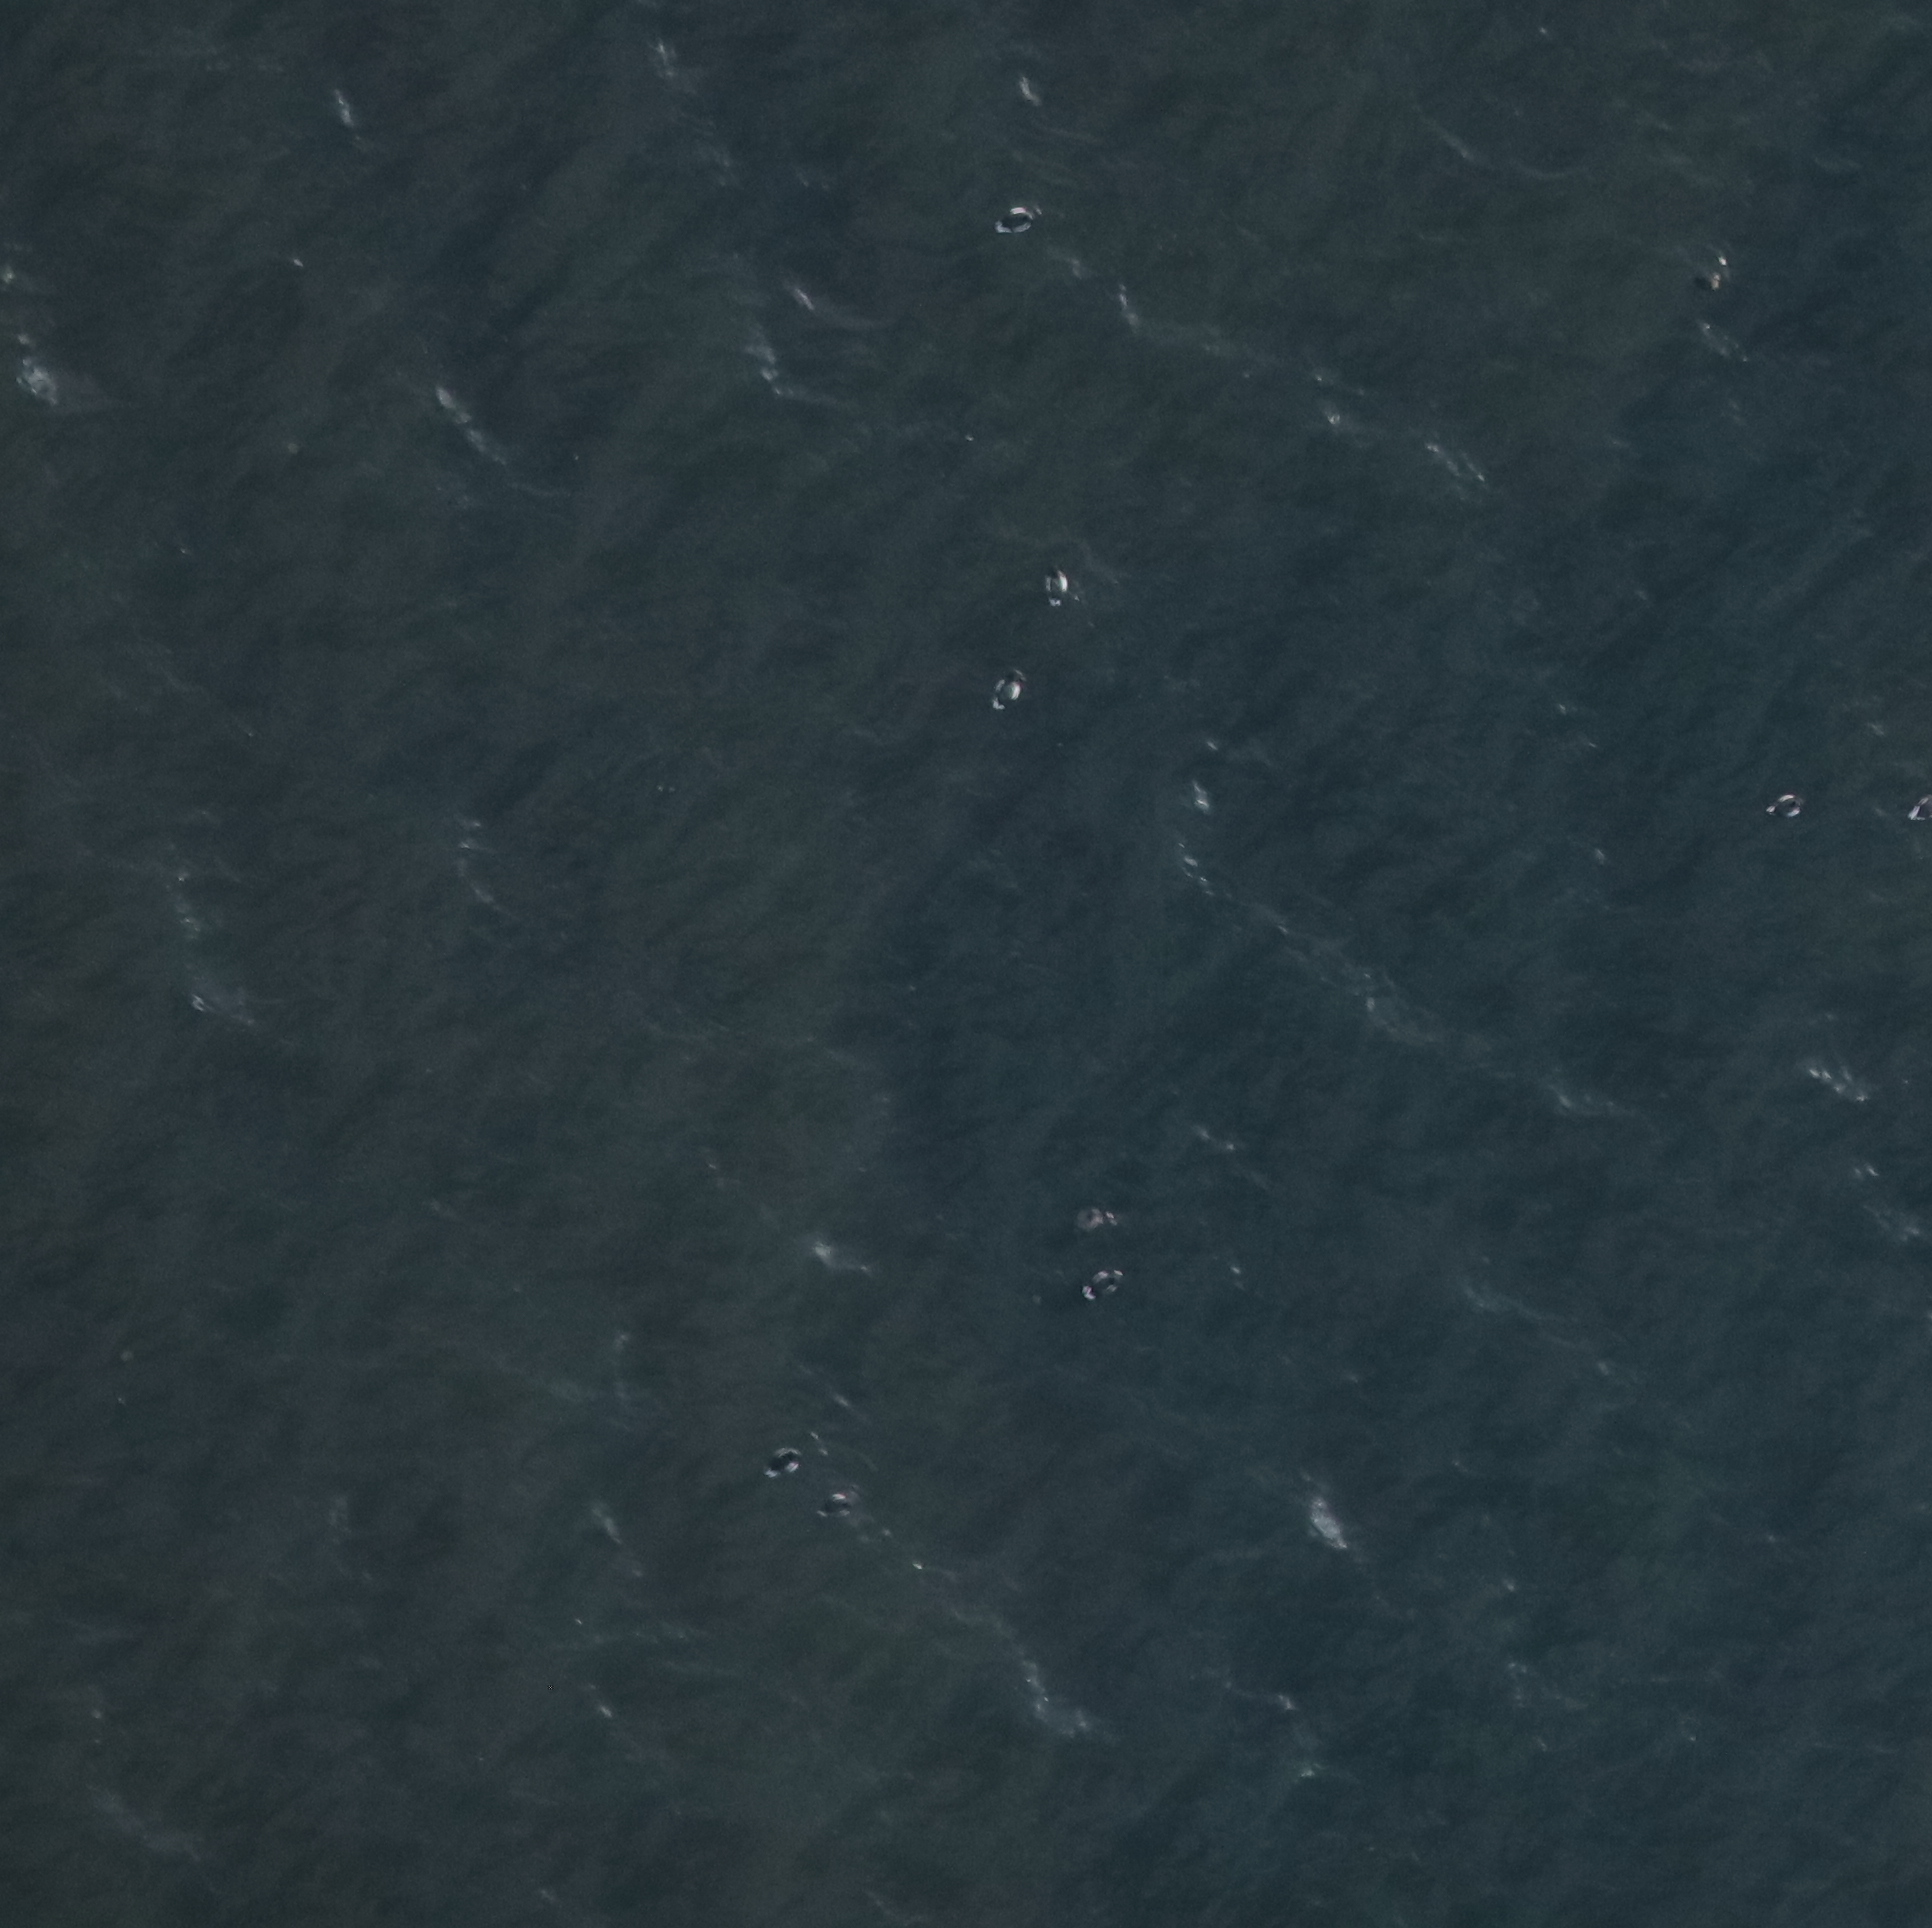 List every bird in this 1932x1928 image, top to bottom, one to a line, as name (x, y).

brant (1016, 221)
other bird (1710, 284)
brant (1056, 587)
brant (1007, 690)
brant (1787, 807)
brant (1928, 808)
other bird (1087, 1219)
brant (1099, 1285)
brant (787, 1464)
brant (836, 1506)